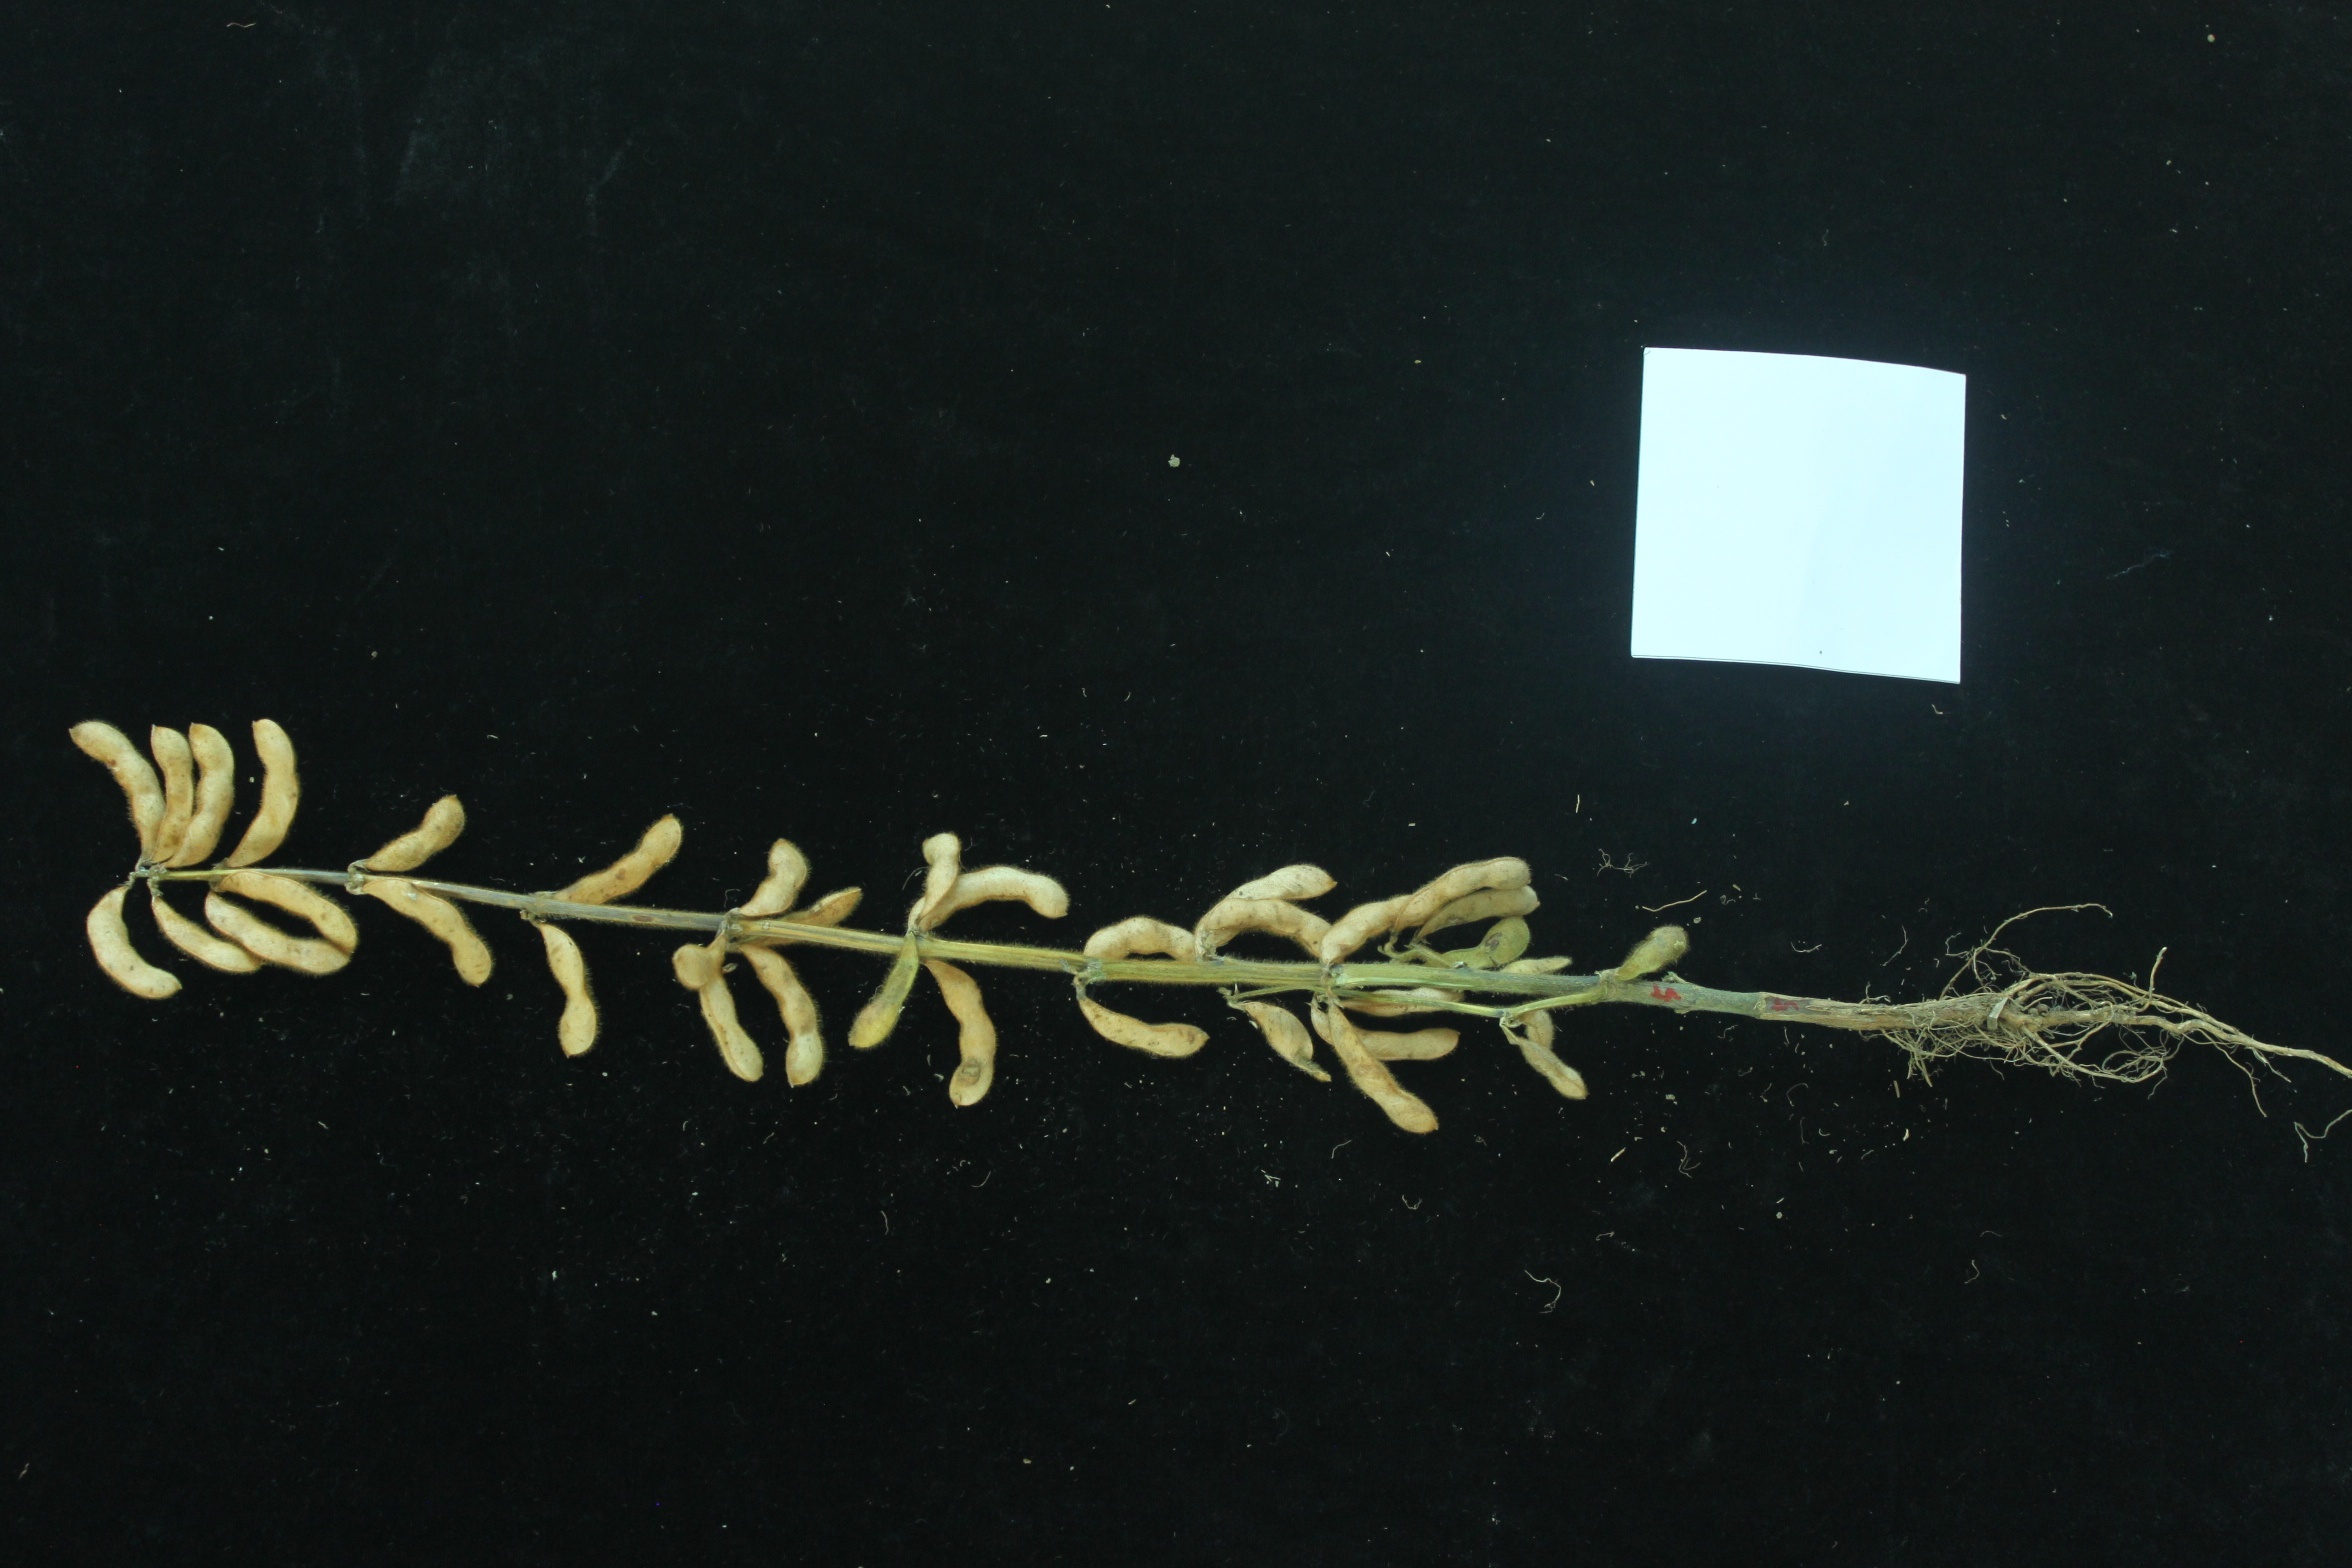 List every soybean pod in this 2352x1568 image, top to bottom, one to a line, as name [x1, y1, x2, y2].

soybean pod [223, 720, 299, 867]
soybean pod [69, 723, 162, 862]
soybean pod [159, 723, 235, 867]
soybean pod [148, 728, 193, 866]
soybean pod [353, 795, 463, 871]
soybean pod [539, 815, 683, 906]
soybean pod [918, 833, 960, 913]
soybean pod [734, 839, 807, 917]
soybean pod [1393, 858, 1529, 934]
soybean pod [915, 866, 1068, 934]
soybean pod [1214, 867, 1336, 906]
soybean pod [212, 872, 357, 956]
soybean pod [358, 879, 491, 986]
soybean pod [1412, 888, 1540, 944]
soybean pod [205, 889, 346, 975]
soybean pod [85, 890, 181, 998]
soybean pod [152, 893, 271, 972]
soybean pod [783, 894, 861, 928]
soybean pod [1323, 896, 1409, 963]
soybean pod [1197, 900, 1341, 966]
soybean pod [848, 904, 917, 1047]
soybean pod [1086, 919, 1202, 965]
soybean pod [1400, 919, 1529, 975]
soybean pod [537, 923, 596, 1057]
soybean pod [674, 923, 725, 991]
soybean pod [1609, 929, 1685, 983]
soybean pod [736, 945, 821, 1087]
soybean pod [1501, 959, 1578, 977]
soybean pod [927, 960, 996, 1107]
soybean pod [701, 977, 762, 1081]
soybean pod [1080, 989, 1206, 1060]
soybean pod [1346, 991, 1462, 1013]
soybean pod [1234, 1002, 1329, 1079]
soybean pod [1311, 1004, 1456, 1061]
soybean pod [1330, 1004, 1436, 1132]
soybean pod [1502, 1015, 1554, 1062]
soybean pod [1521, 1037, 1585, 1099]